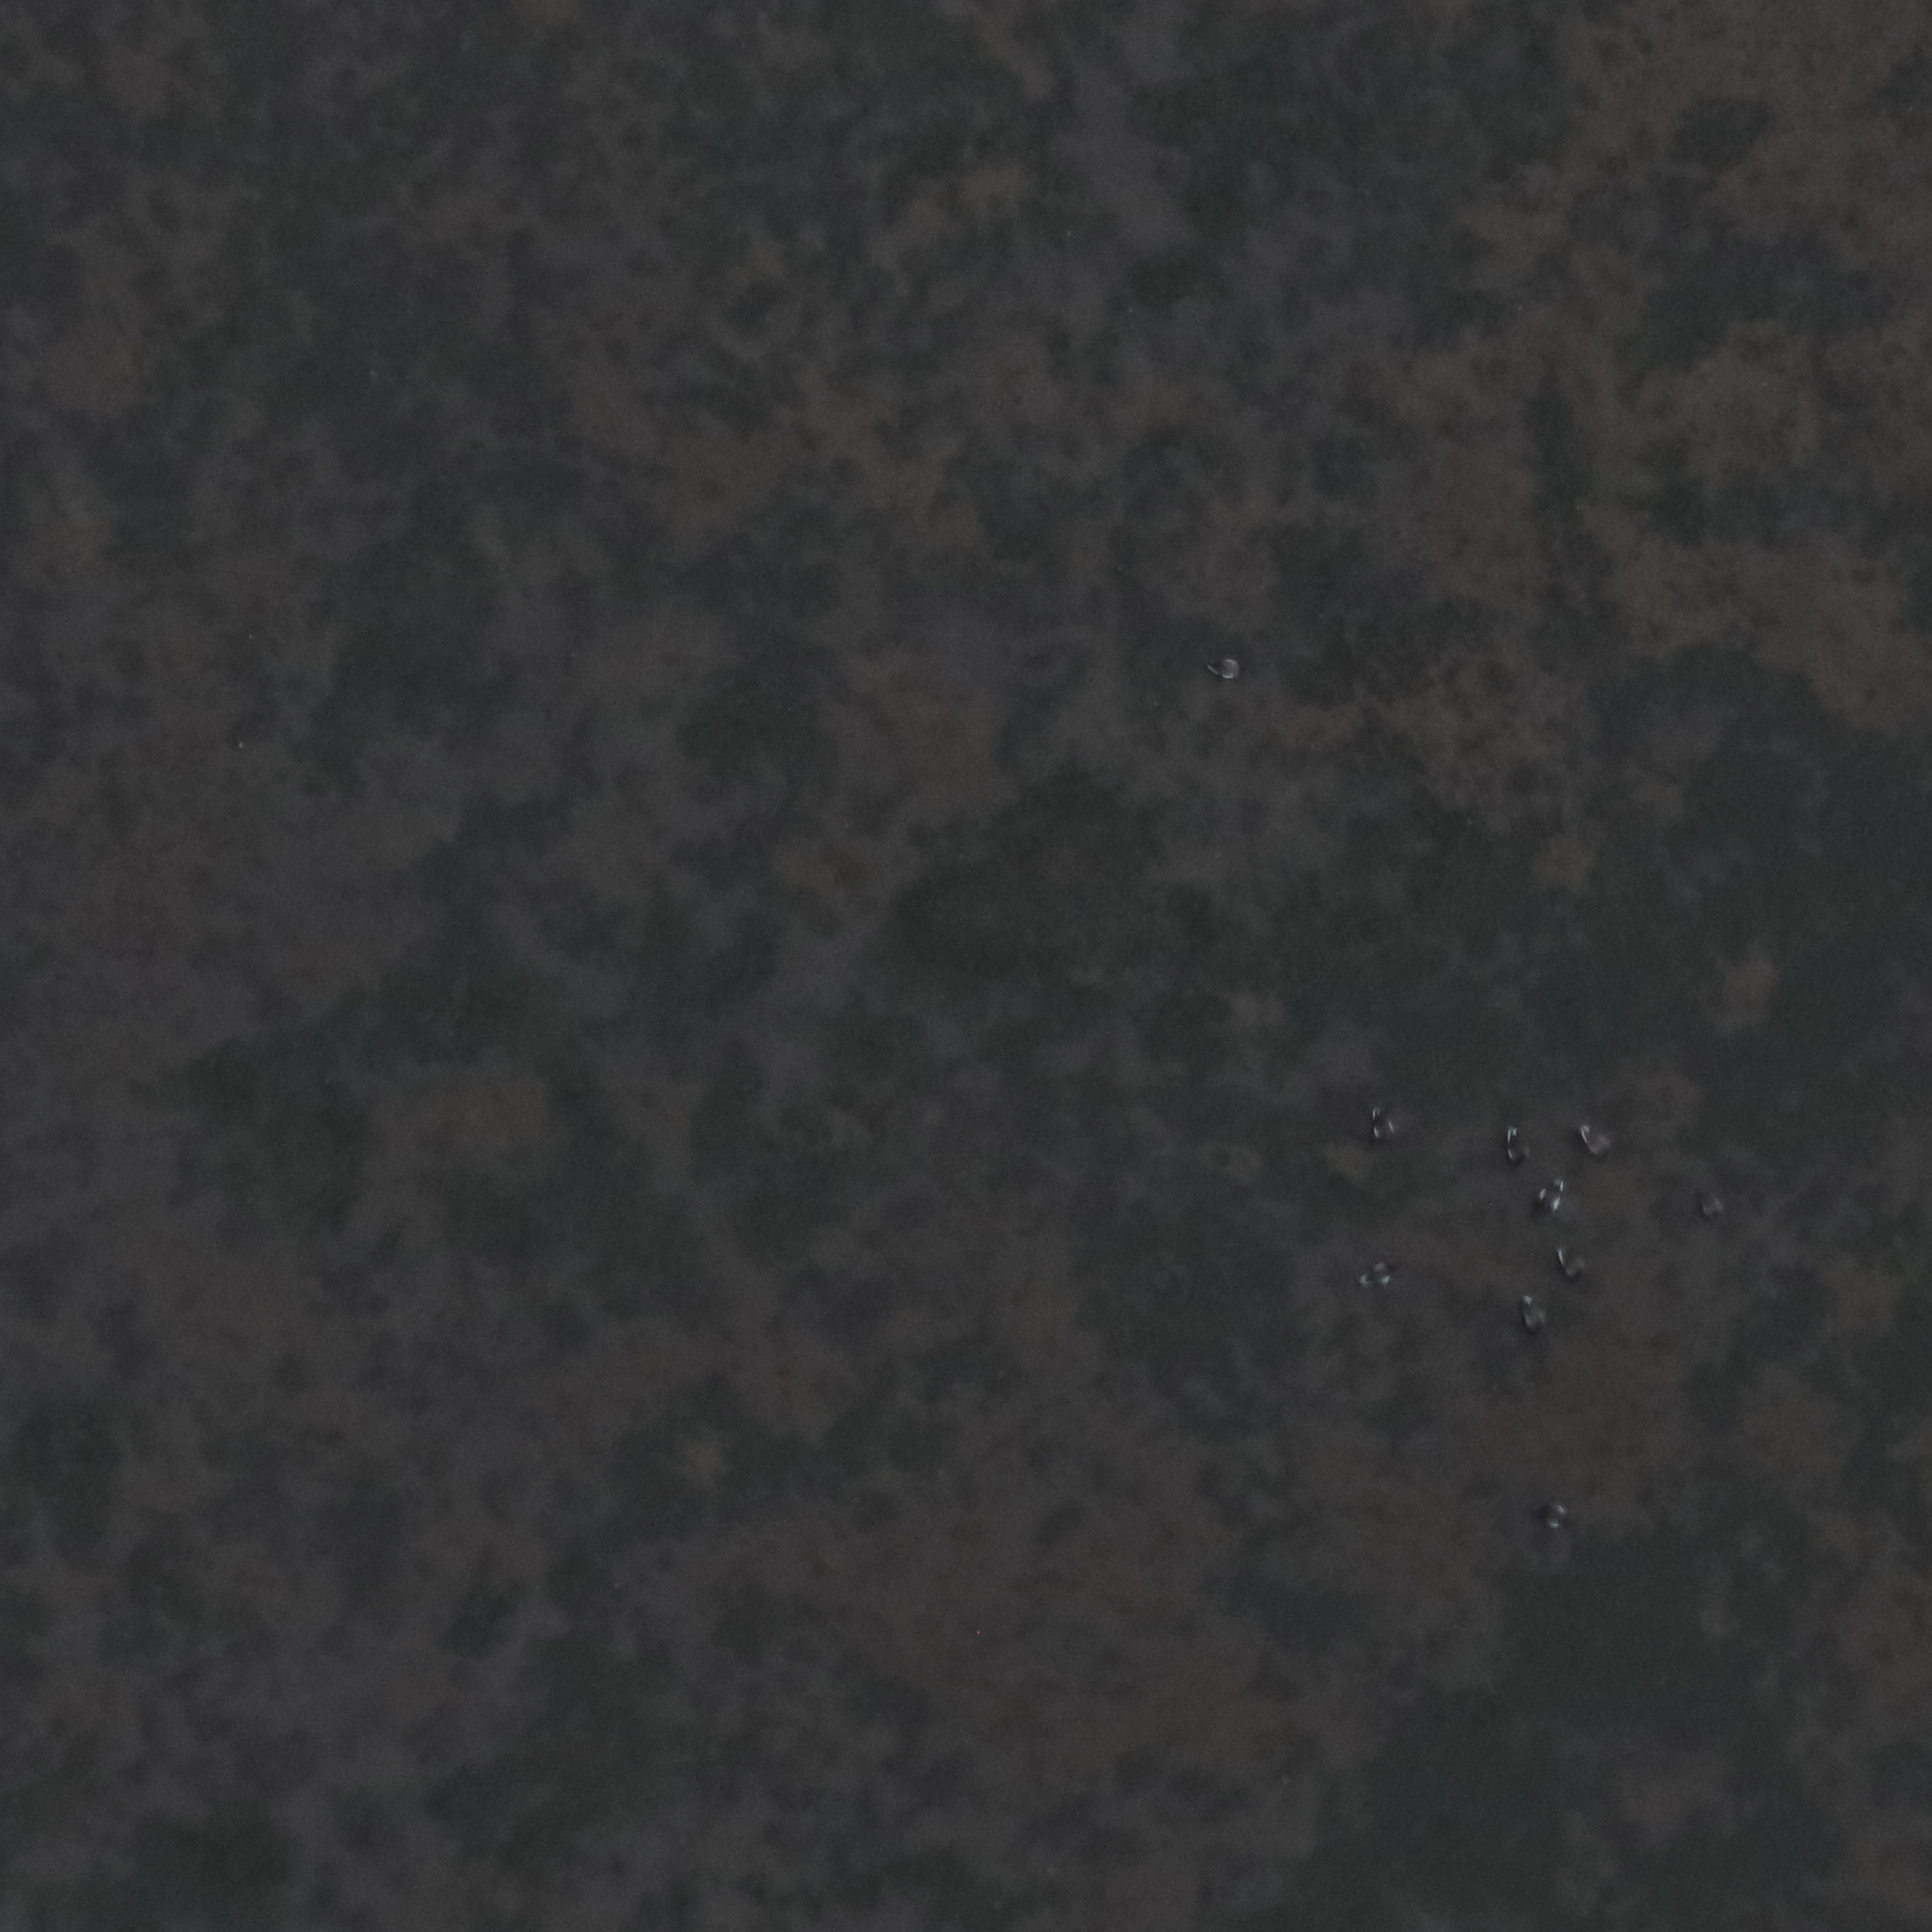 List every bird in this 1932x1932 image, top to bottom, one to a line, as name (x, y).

brant (1227, 669)
brant (1384, 1117)
brant (1595, 1140)
brant (1514, 1146)
brant (1550, 1186)
brant (1710, 1203)
brant (1571, 1262)
brant (1375, 1270)
brant (1533, 1315)
brant (1554, 1511)